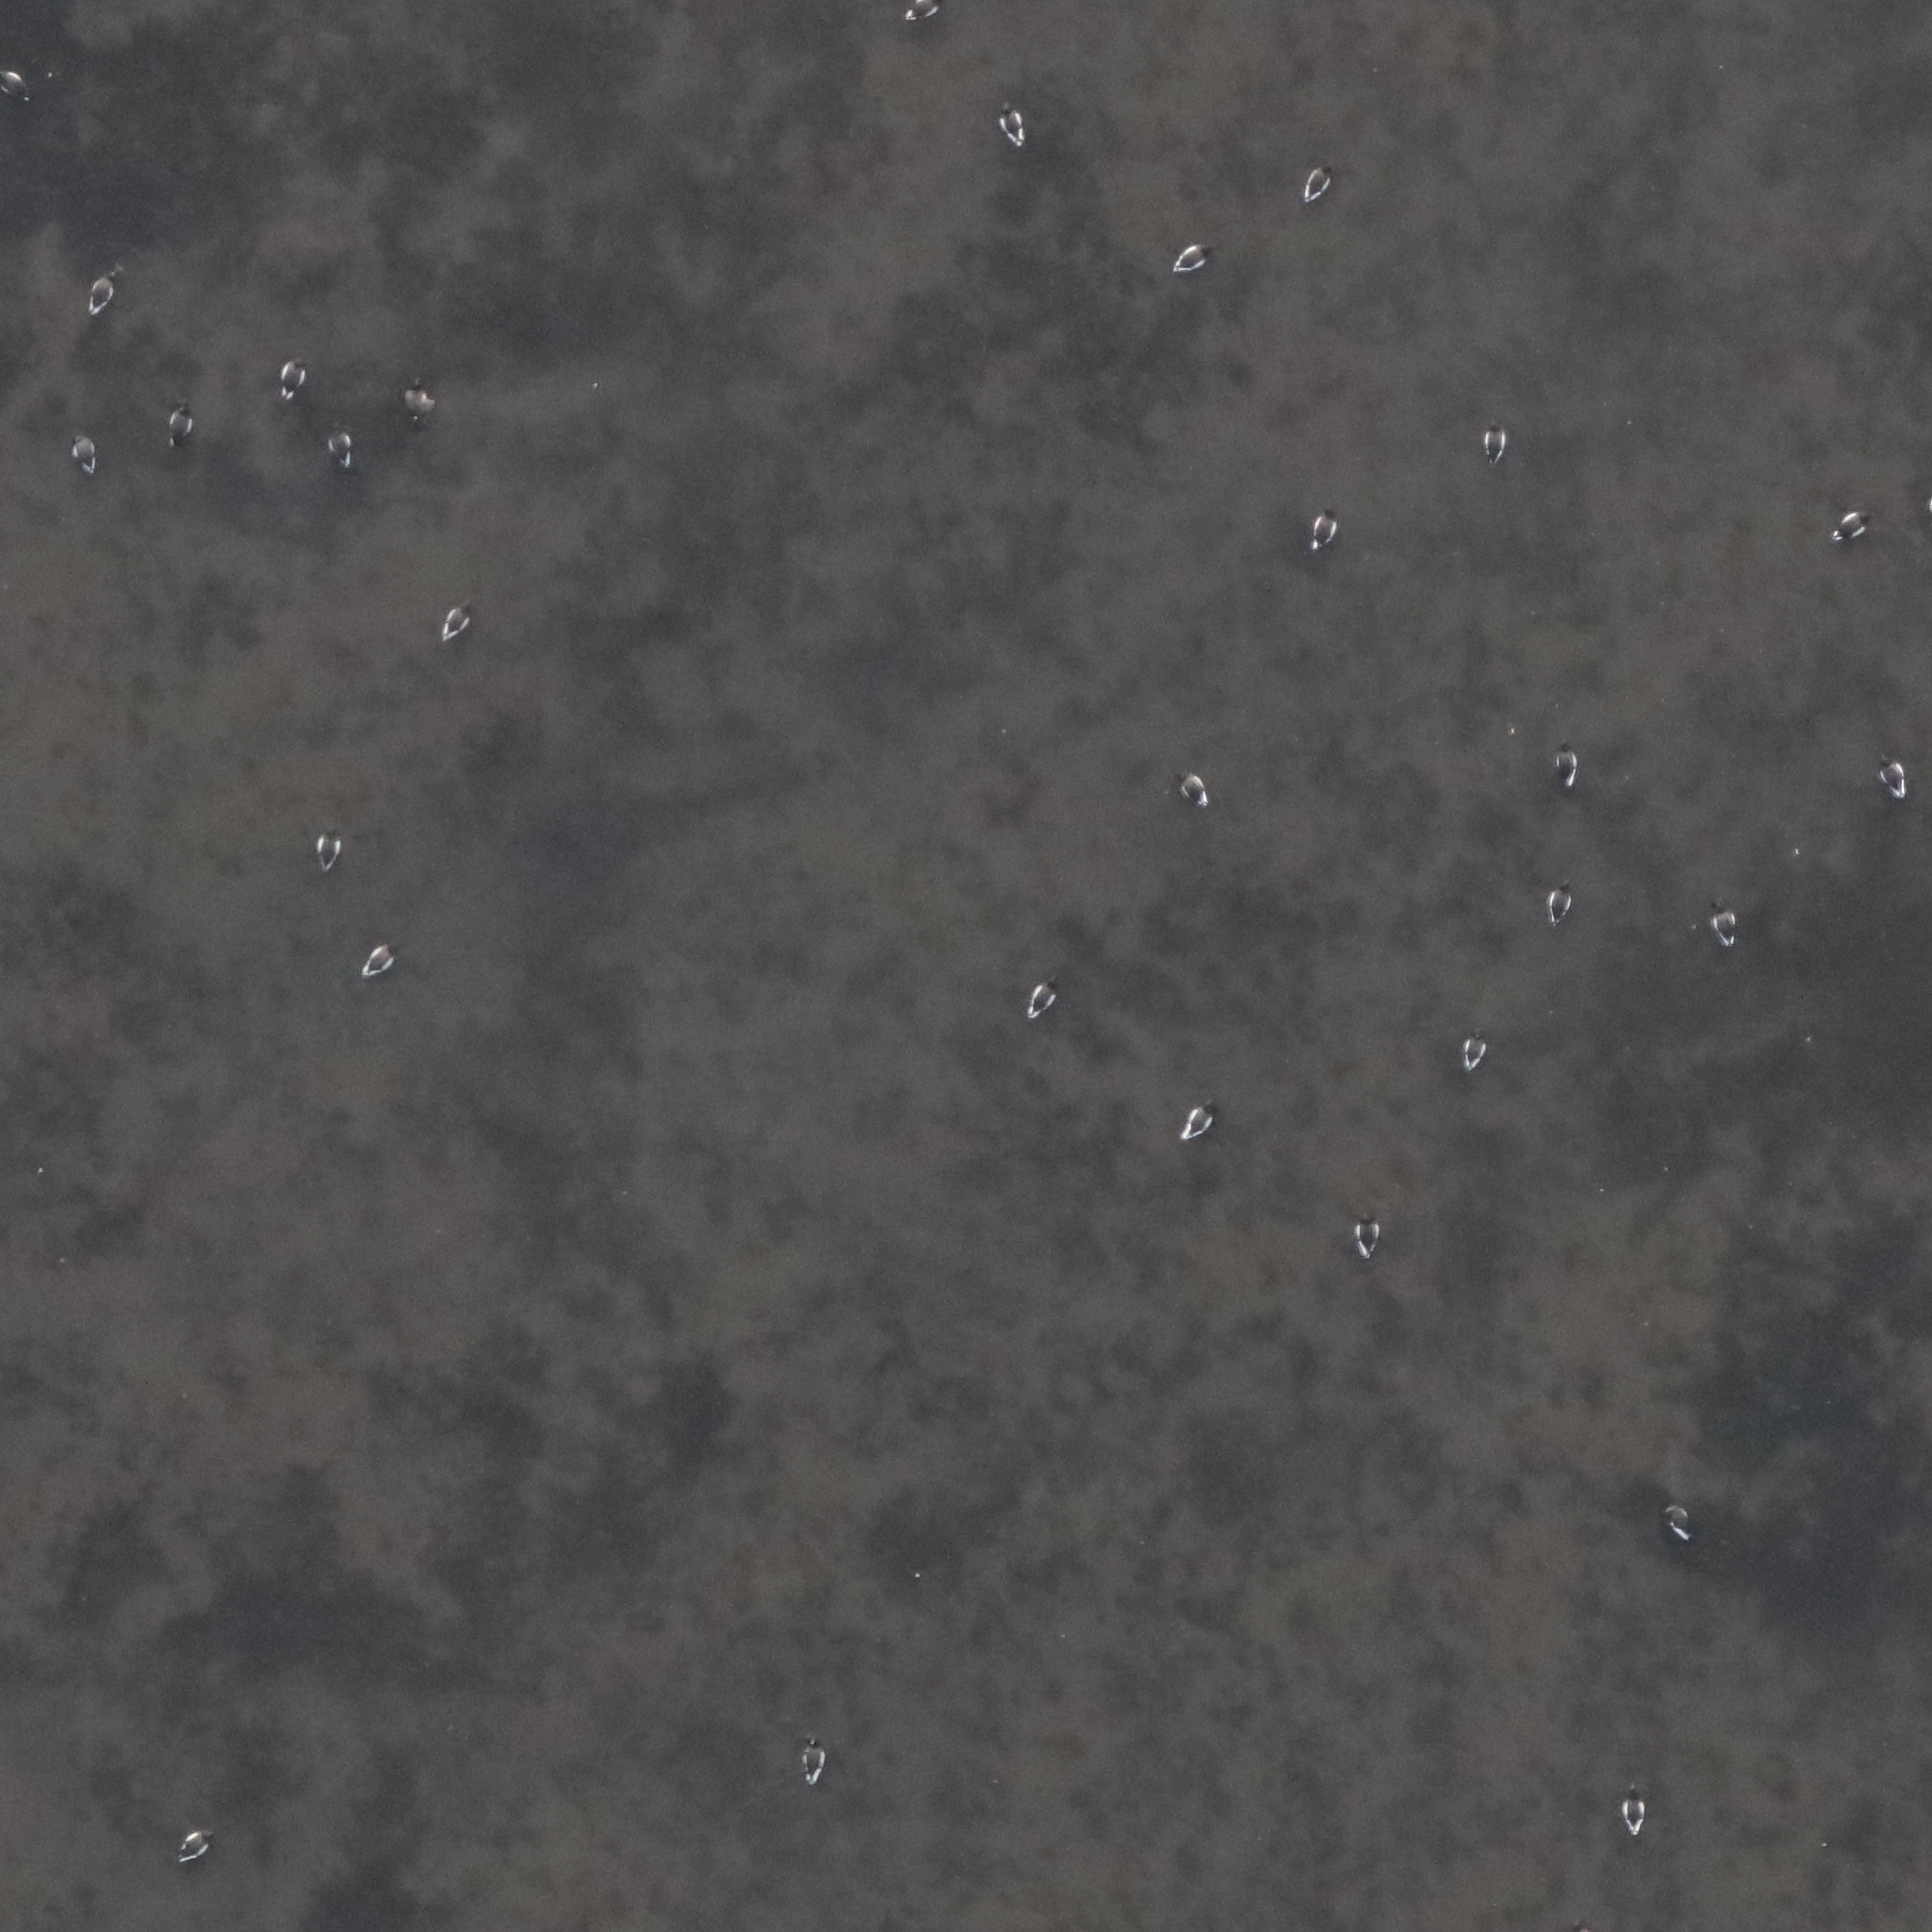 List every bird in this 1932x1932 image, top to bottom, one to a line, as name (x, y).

brant (925, 6)
brant (12, 84)
brant (1012, 124)
brant (1316, 181)
brant (1191, 258)
brant (102, 291)
brant (293, 377)
brant (419, 402)
brant (179, 426)
brant (1496, 442)
brant (340, 446)
brant (84, 452)
brant (1852, 525)
brant (1324, 529)
brant (457, 620)
brant (1567, 763)
brant (1892, 778)
brant (1193, 787)
brant (330, 849)
brant (1559, 904)
brant (1723, 925)
brant (381, 960)
brant (1043, 998)
brant (1473, 1051)
brant (1202, 1120)
brant (1368, 1235)
brant (1677, 1521)
brant (813, 1759)
brant (1633, 1812)
brant (196, 1845)